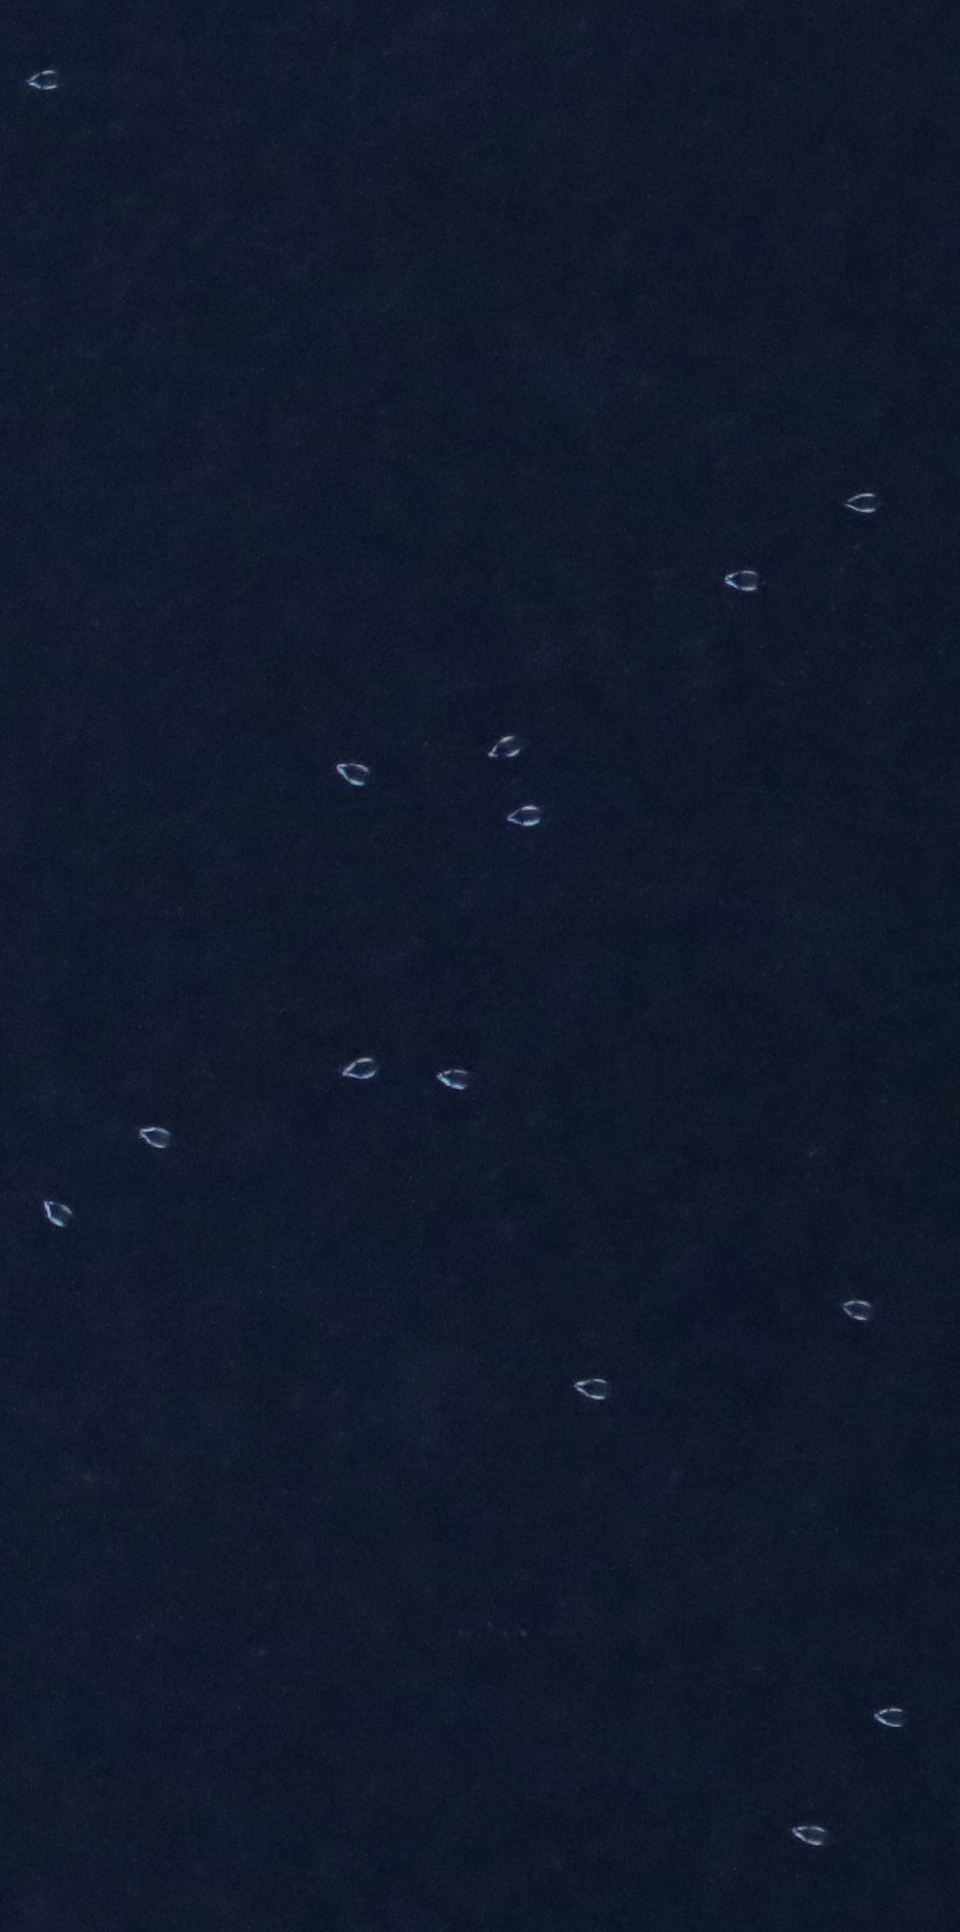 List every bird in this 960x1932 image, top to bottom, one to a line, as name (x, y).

brant (46, 80)
brant (865, 504)
brant (747, 580)
brant (510, 748)
brant (357, 773)
brant (528, 817)
brant (364, 1069)
brant (458, 1079)
brant (158, 1138)
brant (60, 1215)
brant (860, 1310)
brant (597, 1389)
brant (894, 1713)
brant (814, 1835)